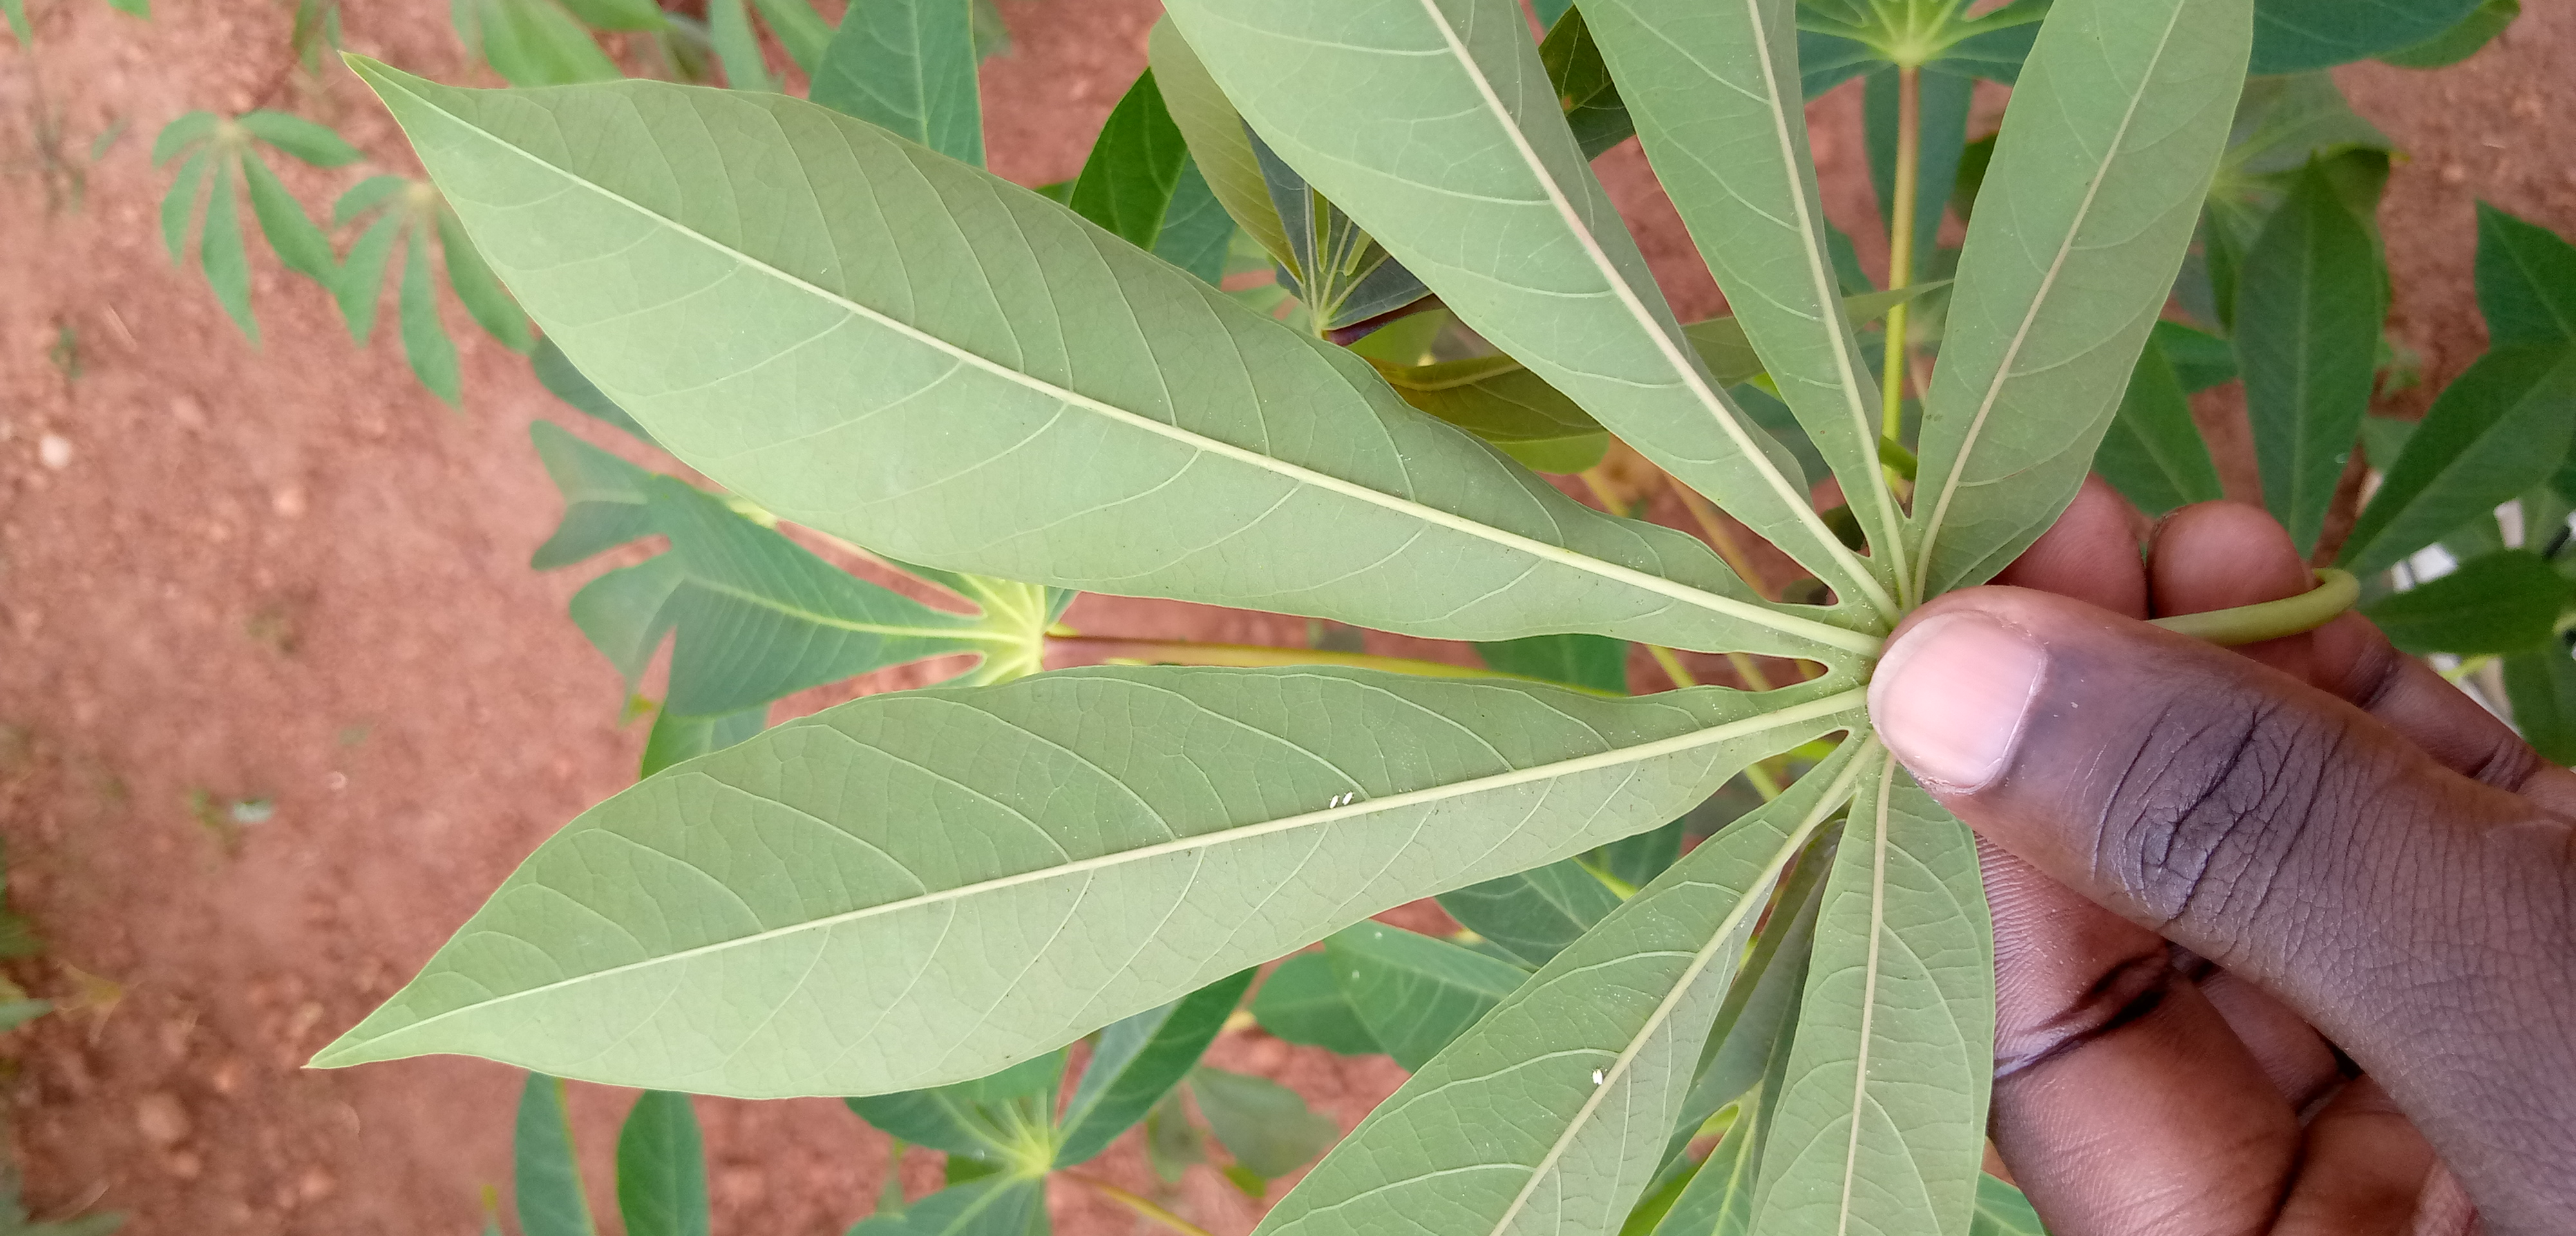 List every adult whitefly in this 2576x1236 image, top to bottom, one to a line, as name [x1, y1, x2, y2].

whitefly [1341, 791, 1355, 807]
whitefly [1327, 793, 1343, 810]
whitefly [1589, 1065, 1607, 1091]